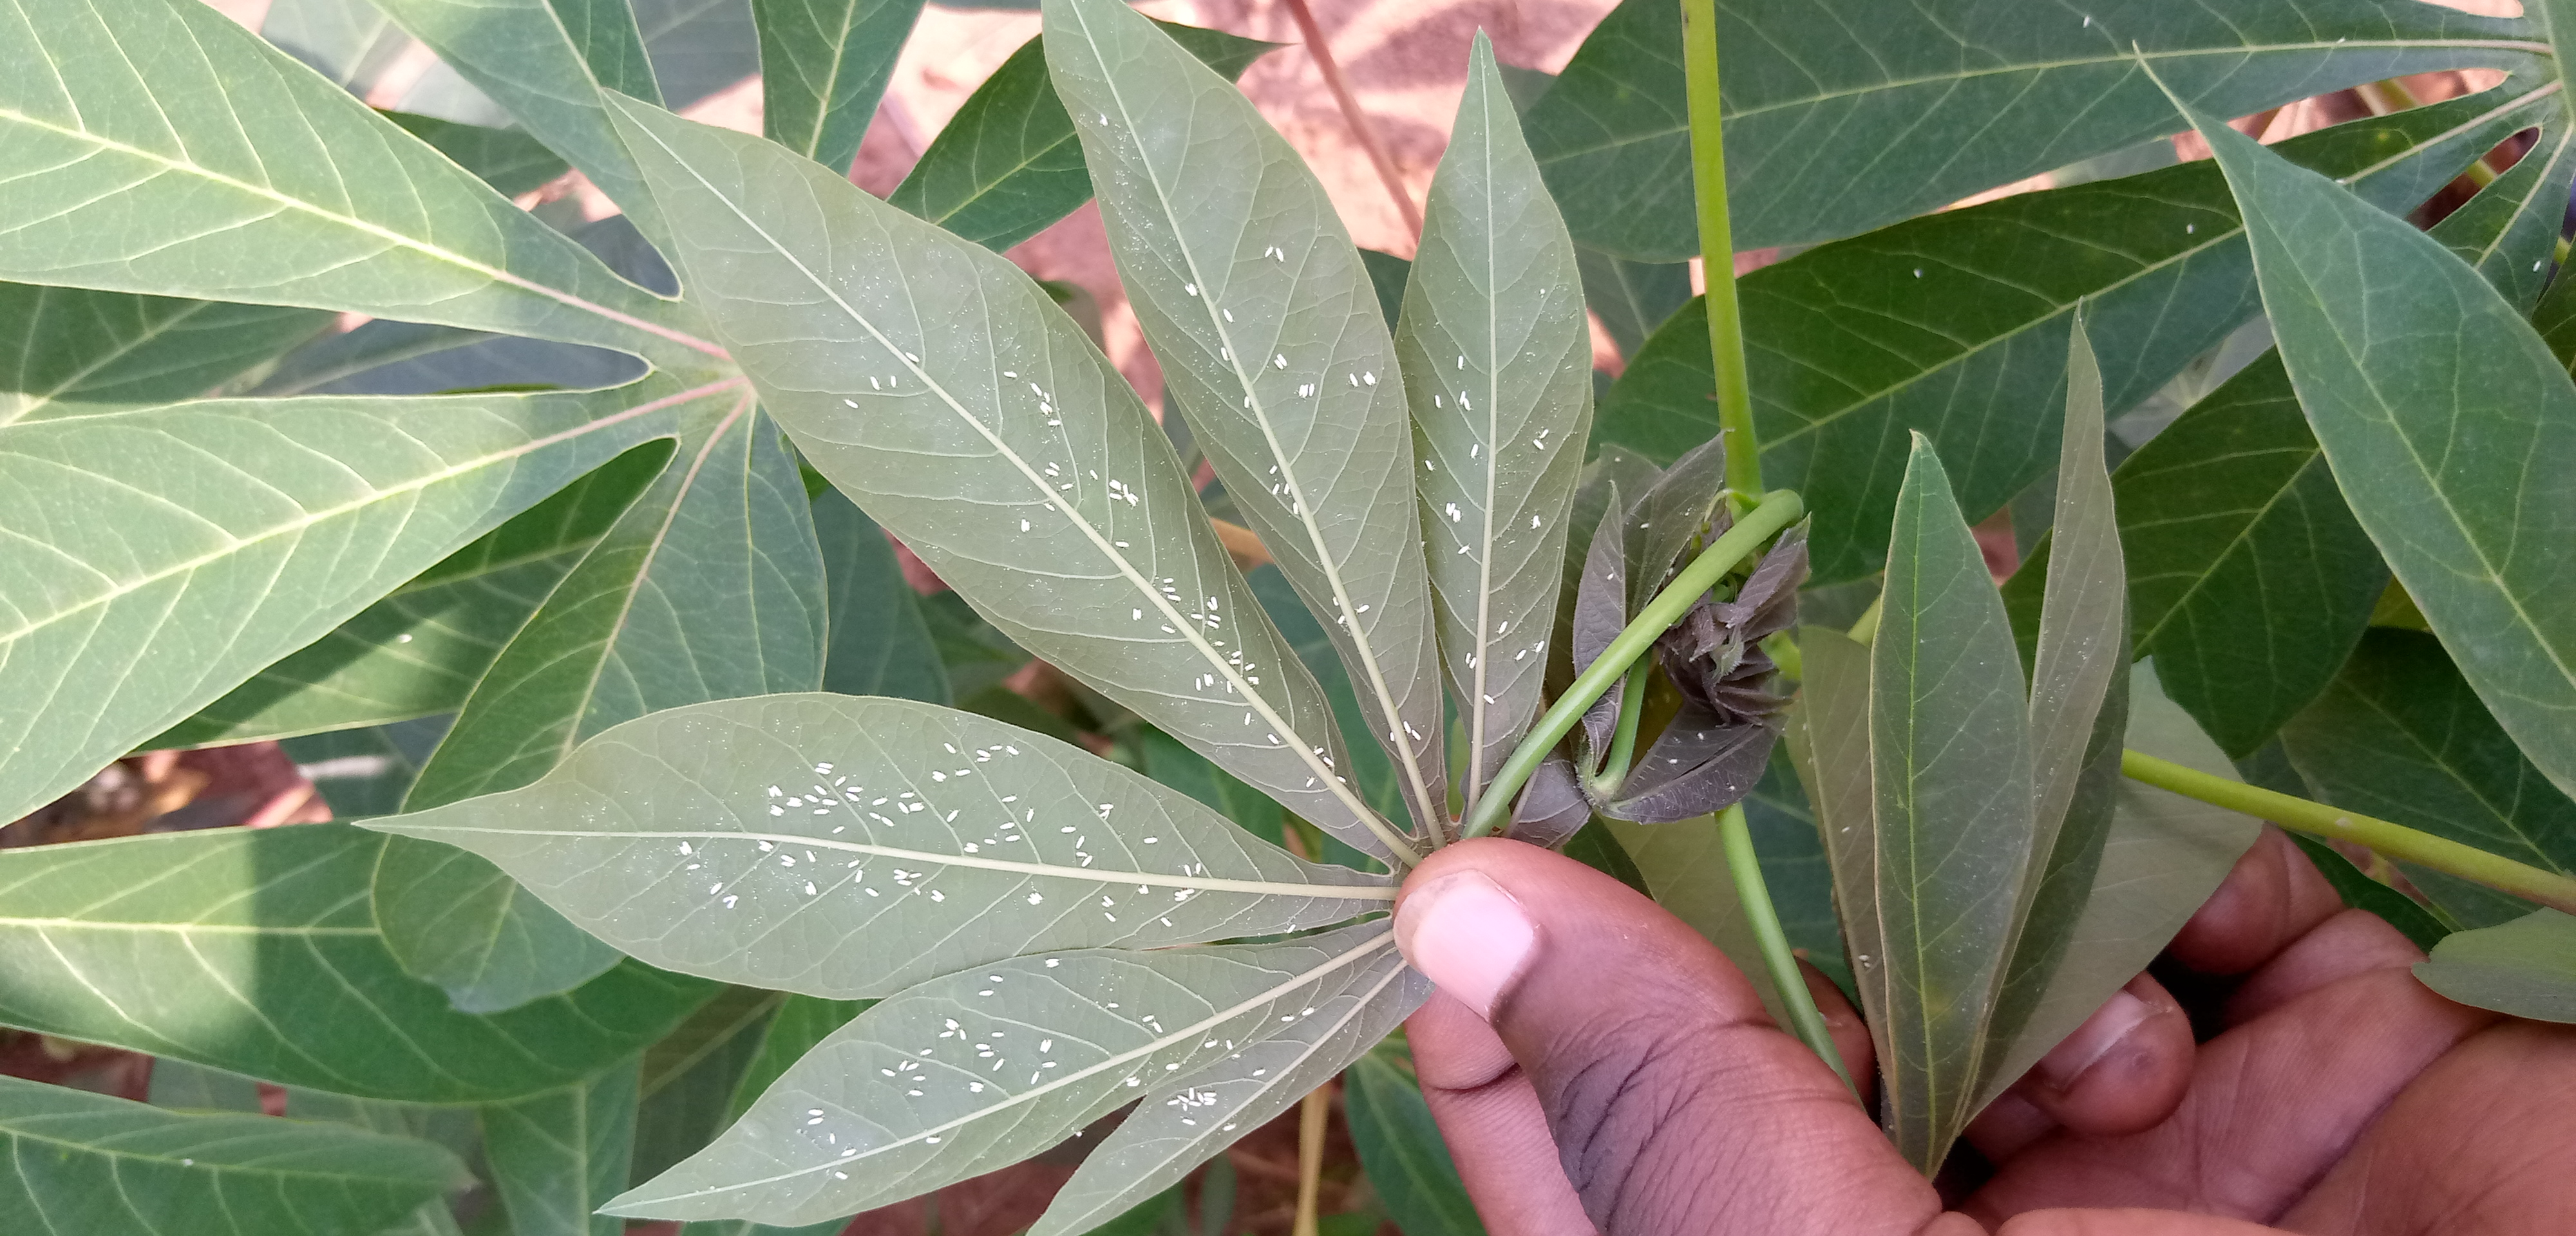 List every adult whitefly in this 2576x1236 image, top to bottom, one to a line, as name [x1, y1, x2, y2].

whitefly [2079, 14, 2093, 31]
whitefly [2334, 35, 2348, 46]
whitefly [1097, 111, 1111, 129]
whitefly [2333, 177, 2347, 185]
whitefly [2183, 221, 2196, 237]
whitefly [1264, 245, 1274, 259]
whitefly [1274, 247, 1285, 264]
whitefly [2528, 258, 2546, 275]
whitefly [1909, 264, 1922, 281]
whitefly [1188, 283, 1198, 297]
whitefly [1183, 285, 1193, 297]
whitefly [1221, 306, 1235, 323]
whitefly [1219, 346, 1229, 362]
whitefly [904, 350, 922, 365]
whitefly [1276, 353, 1288, 368]
whitefly [1455, 353, 1466, 371]
whitefly [1273, 357, 1284, 370]
whitefly [1001, 368, 1019, 381]
whitefly [1366, 370, 1376, 385]
whitefly [1349, 371, 1358, 388]
whitefly [868, 374, 882, 393]
whitefly [889, 374, 899, 391]
whitefly [1363, 374, 1372, 386]
whitefly [1028, 380, 1043, 397]
whitefly [1308, 382, 1316, 398]
whitefly [1299, 383, 1303, 398]
whitefly [1303, 384, 1309, 399]
whitefly [1459, 388, 1465, 406]
whitefly [1043, 390, 1053, 403]
whitefly [1433, 393, 1443, 409]
whitefly [1243, 395, 1251, 409]
whitefly [840, 397, 860, 411]
whitefly [1463, 397, 1473, 412]
whitefly [1041, 402, 1053, 414]
whitefly [1039, 405, 1048, 416]
whitefly [1046, 418, 1061, 427]
whitefly [1539, 428, 1550, 441]
whitefly [1532, 438, 1544, 451]
whitefly [1469, 442, 1481, 460]
whitefly [1423, 458, 1435, 473]
whitefly [1047, 461, 1061, 471]
whitefly [1267, 463, 1280, 475]
whitefly [1044, 468, 1059, 478]
whitefly [1088, 468, 1100, 481]
whitefly [1108, 481, 1122, 491]
whitefly [1269, 481, 1281, 496]
whitefly [1059, 482, 1075, 491]
whitefly [1283, 482, 1290, 496]
whitefly [1122, 482, 1130, 496]
whitefly [1108, 491, 1122, 501]
whitefly [1128, 492, 1139, 501]
whitefly [1126, 496, 1137, 507]
whitefly [1291, 500, 1300, 516]
whitefly [1450, 500, 1455, 516]
whitefly [1041, 501, 1057, 514]
whitefly [1444, 503, 1451, 514]
whitefly [1452, 509, 1461, 523]
whitefly [1531, 512, 1542, 531]
whitefly [1019, 516, 1026, 533]
whitefly [1026, 520, 1031, 533]
whitefly [1638, 521, 1649, 530]
whitefly [1114, 540, 1131, 549]
whitefly [1454, 543, 1472, 557]
whitefly [1605, 572, 1616, 582]
whitefly [1161, 576, 1175, 584]
whitefly [1161, 585, 1176, 593]
whitefly [1167, 594, 1182, 602]
whitefly [1331, 595, 1341, 608]
whitefly [1210, 596, 1219, 610]
whitefly [1206, 600, 1215, 612]
whitefly [1353, 603, 1371, 614]
whitefly [1132, 608, 1137, 621]
whitefly [1137, 608, 1142, 621]
whitefly [1188, 612, 1203, 621]
whitefly [1336, 613, 1345, 626]
whitefly [1208, 613, 1222, 623]
whitefly [1206, 619, 1220, 630]
whitefly [1496, 620, 1511, 635]
whitefly [1159, 624, 1176, 635]
whitefly [1533, 639, 1546, 654]
whitefly [1213, 640, 1227, 649]
whitefly [1513, 648, 1527, 662]
whitefly [1231, 650, 1244, 659]
whitefly [1464, 651, 1473, 668]
whitefly [1469, 655, 1477, 671]
whitefly [1227, 659, 1242, 665]
whitefly [1244, 661, 1257, 672]
whitefly [1202, 671, 1211, 687]
whitefly [1207, 673, 1215, 686]
whitefly [1194, 676, 1203, 693]
whitefly [1226, 679, 1233, 695]
whitefly [1482, 693, 1496, 707]
whitefly [1242, 711, 1253, 727]
whitefly [1403, 720, 1412, 734]
whitefly [1411, 729, 1422, 743]
whitefly [1388, 731, 1396, 744]
whitefly [1696, 731, 1704, 740]
whitefly [1266, 733, 1280, 746]
whitefly [943, 740, 958, 756]
whitefly [989, 744, 1003, 751]
whitefly [1005, 744, 1019, 756]
whitefly [1314, 747, 1325, 756]
whitefly [976, 749, 992, 758]
whitefly [1322, 756, 1335, 768]
whitefly [976, 756, 992, 763]
whitefly [1666, 758, 1678, 766]
whitefly [817, 762, 835, 769]
whitefly [814, 767, 831, 775]
whitefly [954, 767, 972, 777]
whitefly [931, 770, 947, 780]
whitefly [1335, 774, 1349, 785]
whitefly [835, 774, 848, 789]
whitefly [931, 775, 943, 783]
whitefly [1305, 775, 1315, 789]
whitefly [813, 783, 828, 797]
whitefly [1728, 783, 1736, 794]
whitefly [773, 785, 784, 798]
whitefly [768, 786, 775, 798]
whitefly [846, 786, 864, 793]
whitefly [898, 791, 916, 800]
whitefly [844, 792, 860, 803]
whitefly [802, 794, 819, 804]
whitefly [999, 794, 1018, 803]
whitefly [788, 796, 803, 803]
whitefly [871, 797, 889, 807]
whitefly [820, 798, 840, 807]
whitefly [896, 800, 909, 816]
whitefly [786, 801, 803, 808]
whitefly [909, 801, 926, 813]
whitefly [767, 802, 787, 819]
whitefly [1097, 803, 1115, 810]
whitefly [1025, 805, 1035, 823]
whitefly [811, 807, 832, 816]
whitefly [946, 807, 960, 825]
whitefly [1099, 810, 1110, 819]
whitefly [867, 811, 881, 821]
whitefly [881, 815, 895, 829]
whitefly [998, 821, 1016, 830]
whitefly [1839, 824, 1852, 836]
whitefly [831, 825, 847, 835]
whitefly [1060, 825, 1078, 834]
whitefly [1003, 833, 1022, 843]
whitefly [1074, 834, 1087, 849]
whitefly [1141, 836, 1159, 845]
whitefly [983, 836, 998, 847]
whitefly [681, 839, 692, 854]
whitefly [758, 839, 774, 849]
whitefly [965, 842, 980, 848]
whitefly [679, 845, 687, 856]
whitefly [758, 845, 771, 852]
whitefly [805, 847, 817, 864]
whitefly [962, 847, 980, 854]
whitefly [1075, 850, 1088, 858]
whitefly [779, 854, 797, 863]
whitefly [1081, 854, 1094, 868]
whitefly [846, 856, 862, 870]
whitefly [780, 861, 795, 869]
whitefly [1194, 861, 1202, 876]
whitefly [684, 863, 703, 872]
whitefly [1183, 863, 1193, 877]
whitefly [854, 868, 863, 884]
whitefly [893, 868, 909, 875]
whitefly [909, 871, 923, 879]
whitefly [893, 874, 907, 880]
whitefly [808, 879, 817, 897]
whitefly [897, 879, 913, 886]
whitefly [710, 881, 725, 897]
whitefly [804, 883, 812, 896]
whitefly [1142, 884, 1149, 895]
whitefly [864, 886, 879, 898]
whitefly [1137, 886, 1144, 895]
whitefly [1181, 888, 1197, 895]
whitefly [932, 890, 945, 900]
whitefly [1173, 891, 1187, 897]
whitefly [1030, 892, 1043, 903]
whitefly [930, 894, 942, 903]
whitefly [1101, 894, 1114, 906]
whitefly [722, 896, 737, 902]
whitefly [727, 896, 738, 910]
whitefly [1173, 896, 1189, 903]
whitefly [1027, 897, 1037, 906]
whitefly [1101, 900, 1110, 909]
whitefly [1103, 910, 1117, 924]
whitefly [1159, 915, 1173, 928]
whitefly [1285, 921, 1297, 935]
whitefly [1856, 953, 1872, 961]
whitefly [1044, 957, 1059, 963]
whitefly [1046, 962, 1060, 969]
whitefly [989, 973, 1004, 984]
whitefly [977, 989, 995, 998]
whitefly [1104, 999, 1120, 1010]
whitefly [1300, 1006, 1317, 1016]
whitefly [1141, 1013, 1155, 1023]
whitefly [1280, 1014, 1297, 1022]
whitefly [943, 1017, 960, 1031]
whitefly [1152, 1021, 1165, 1034]
whitefly [958, 1029, 970, 1041]
whitefly [989, 1029, 1007, 1041]
whitefly [938, 1030, 954, 1038]
whitefly [1204, 1036, 1218, 1049]
whitefly [1224, 1037, 1236, 1052]
whitefly [1045, 1038, 1053, 1054]
whitefly [1039, 1038, 1047, 1053]
whitefly [974, 1042, 992, 1051]
whitefly [916, 1047, 934, 1058]
whitefly [978, 1051, 995, 1058]
whitefly [1230, 1052, 1243, 1061]
whitefly [992, 1056, 1006, 1073]
whitefly [898, 1058, 909, 1073]
whitefly [1040, 1060, 1059, 1071]
whitefly [906, 1061, 920, 1072]
whitefly [1163, 1061, 1182, 1071]
whitefly [1251, 1066, 1269, 1077]
whitefly [880, 1067, 896, 1078]
whitefly [1029, 1070, 1043, 1087]
whitefly [911, 1074, 927, 1083]
whitefly [1126, 1074, 1138, 1083]
whitefly [1126, 1079, 1142, 1088]
whitefly [969, 1080, 986, 1088]
whitefly [970, 1086, 983, 1093]
whitefly [1187, 1086, 1197, 1100]
whitefly [907, 1088, 924, 1098]
whitefly [1197, 1091, 1204, 1103]
whitefly [1202, 1091, 1217, 1097]
whitefly [1176, 1093, 1189, 1103]
whitefly [1202, 1096, 1218, 1101]
whitefly [1166, 1098, 1180, 1107]
whitefly [1186, 1099, 1202, 1109]
whitefly [1203, 1100, 1216, 1107]
whitefly [1181, 1102, 1188, 1112]
whitefly [808, 1107, 825, 1118]
whitefly [806, 1116, 826, 1126]
whitefly [1180, 1116, 1196, 1127]
whitefly [1220, 1122, 1237, 1133]
whitefly [1074, 1130, 1084, 1139]
whitefly [828, 1132, 837, 1147]
whitefly [923, 1135, 945, 1145]
whitefly [840, 1147, 858, 1159]
whitefly [831, 1168, 849, 1181]